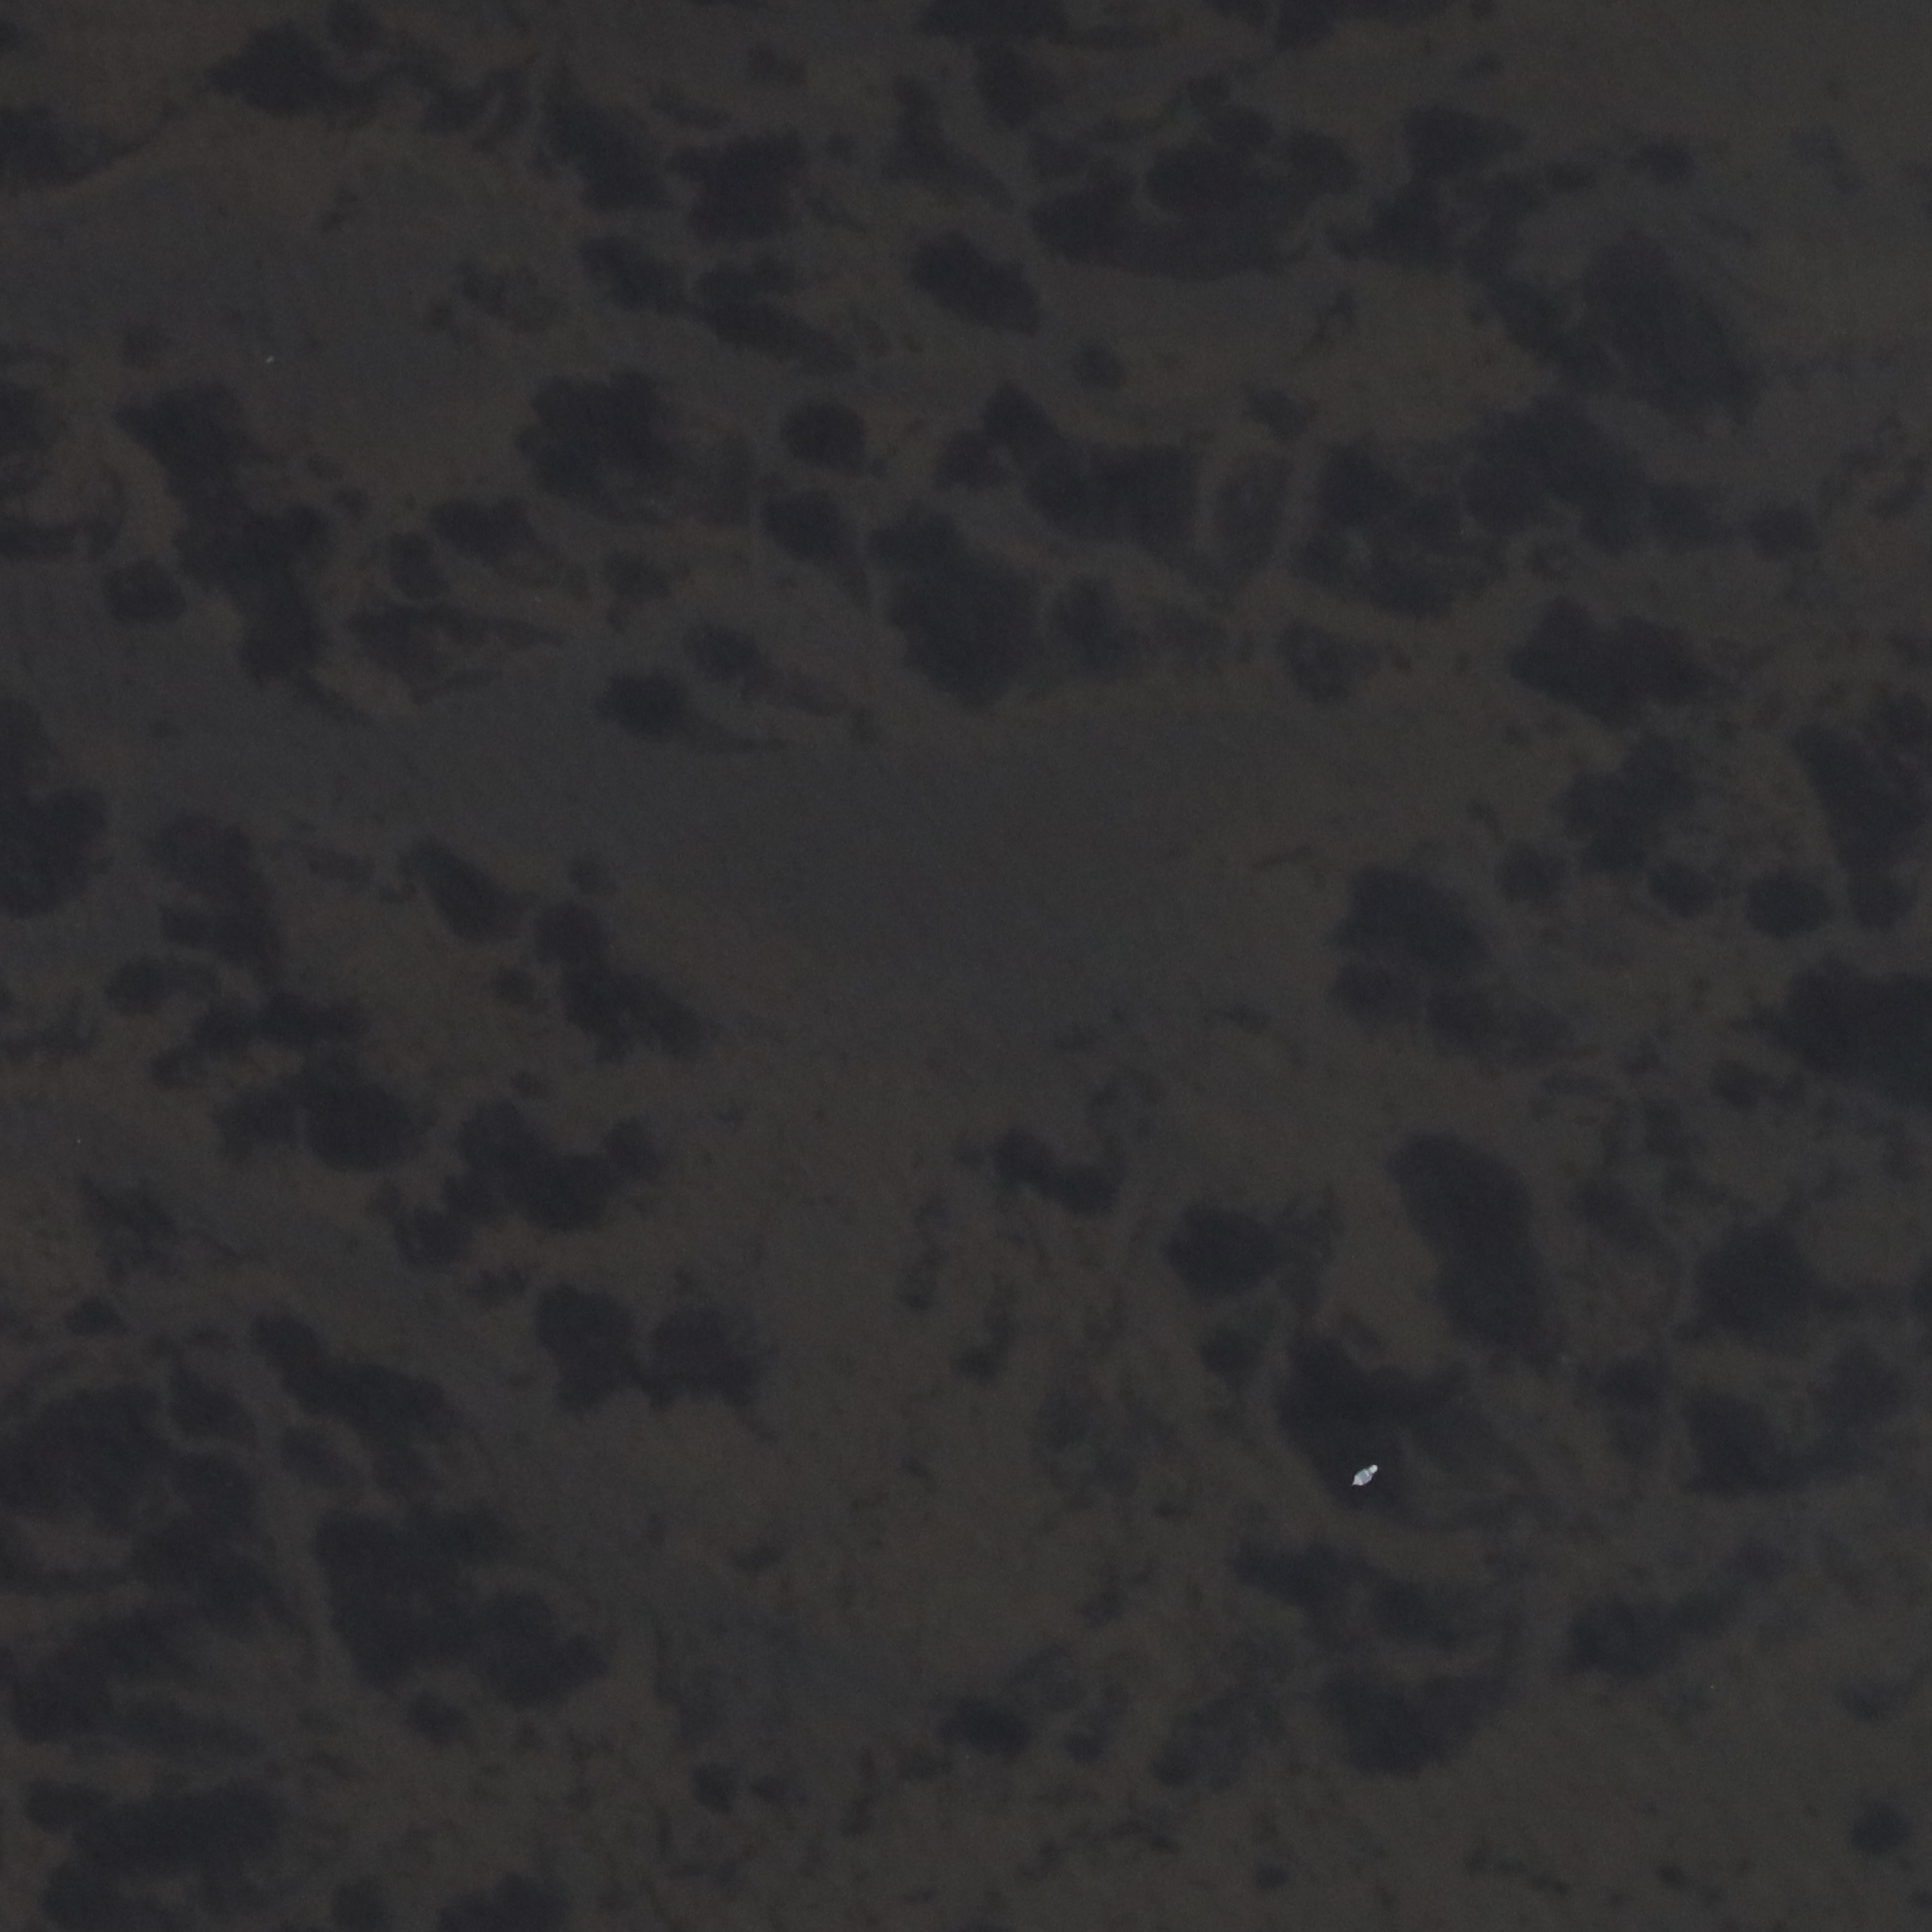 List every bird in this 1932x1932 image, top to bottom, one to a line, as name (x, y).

gull (1372, 1475)